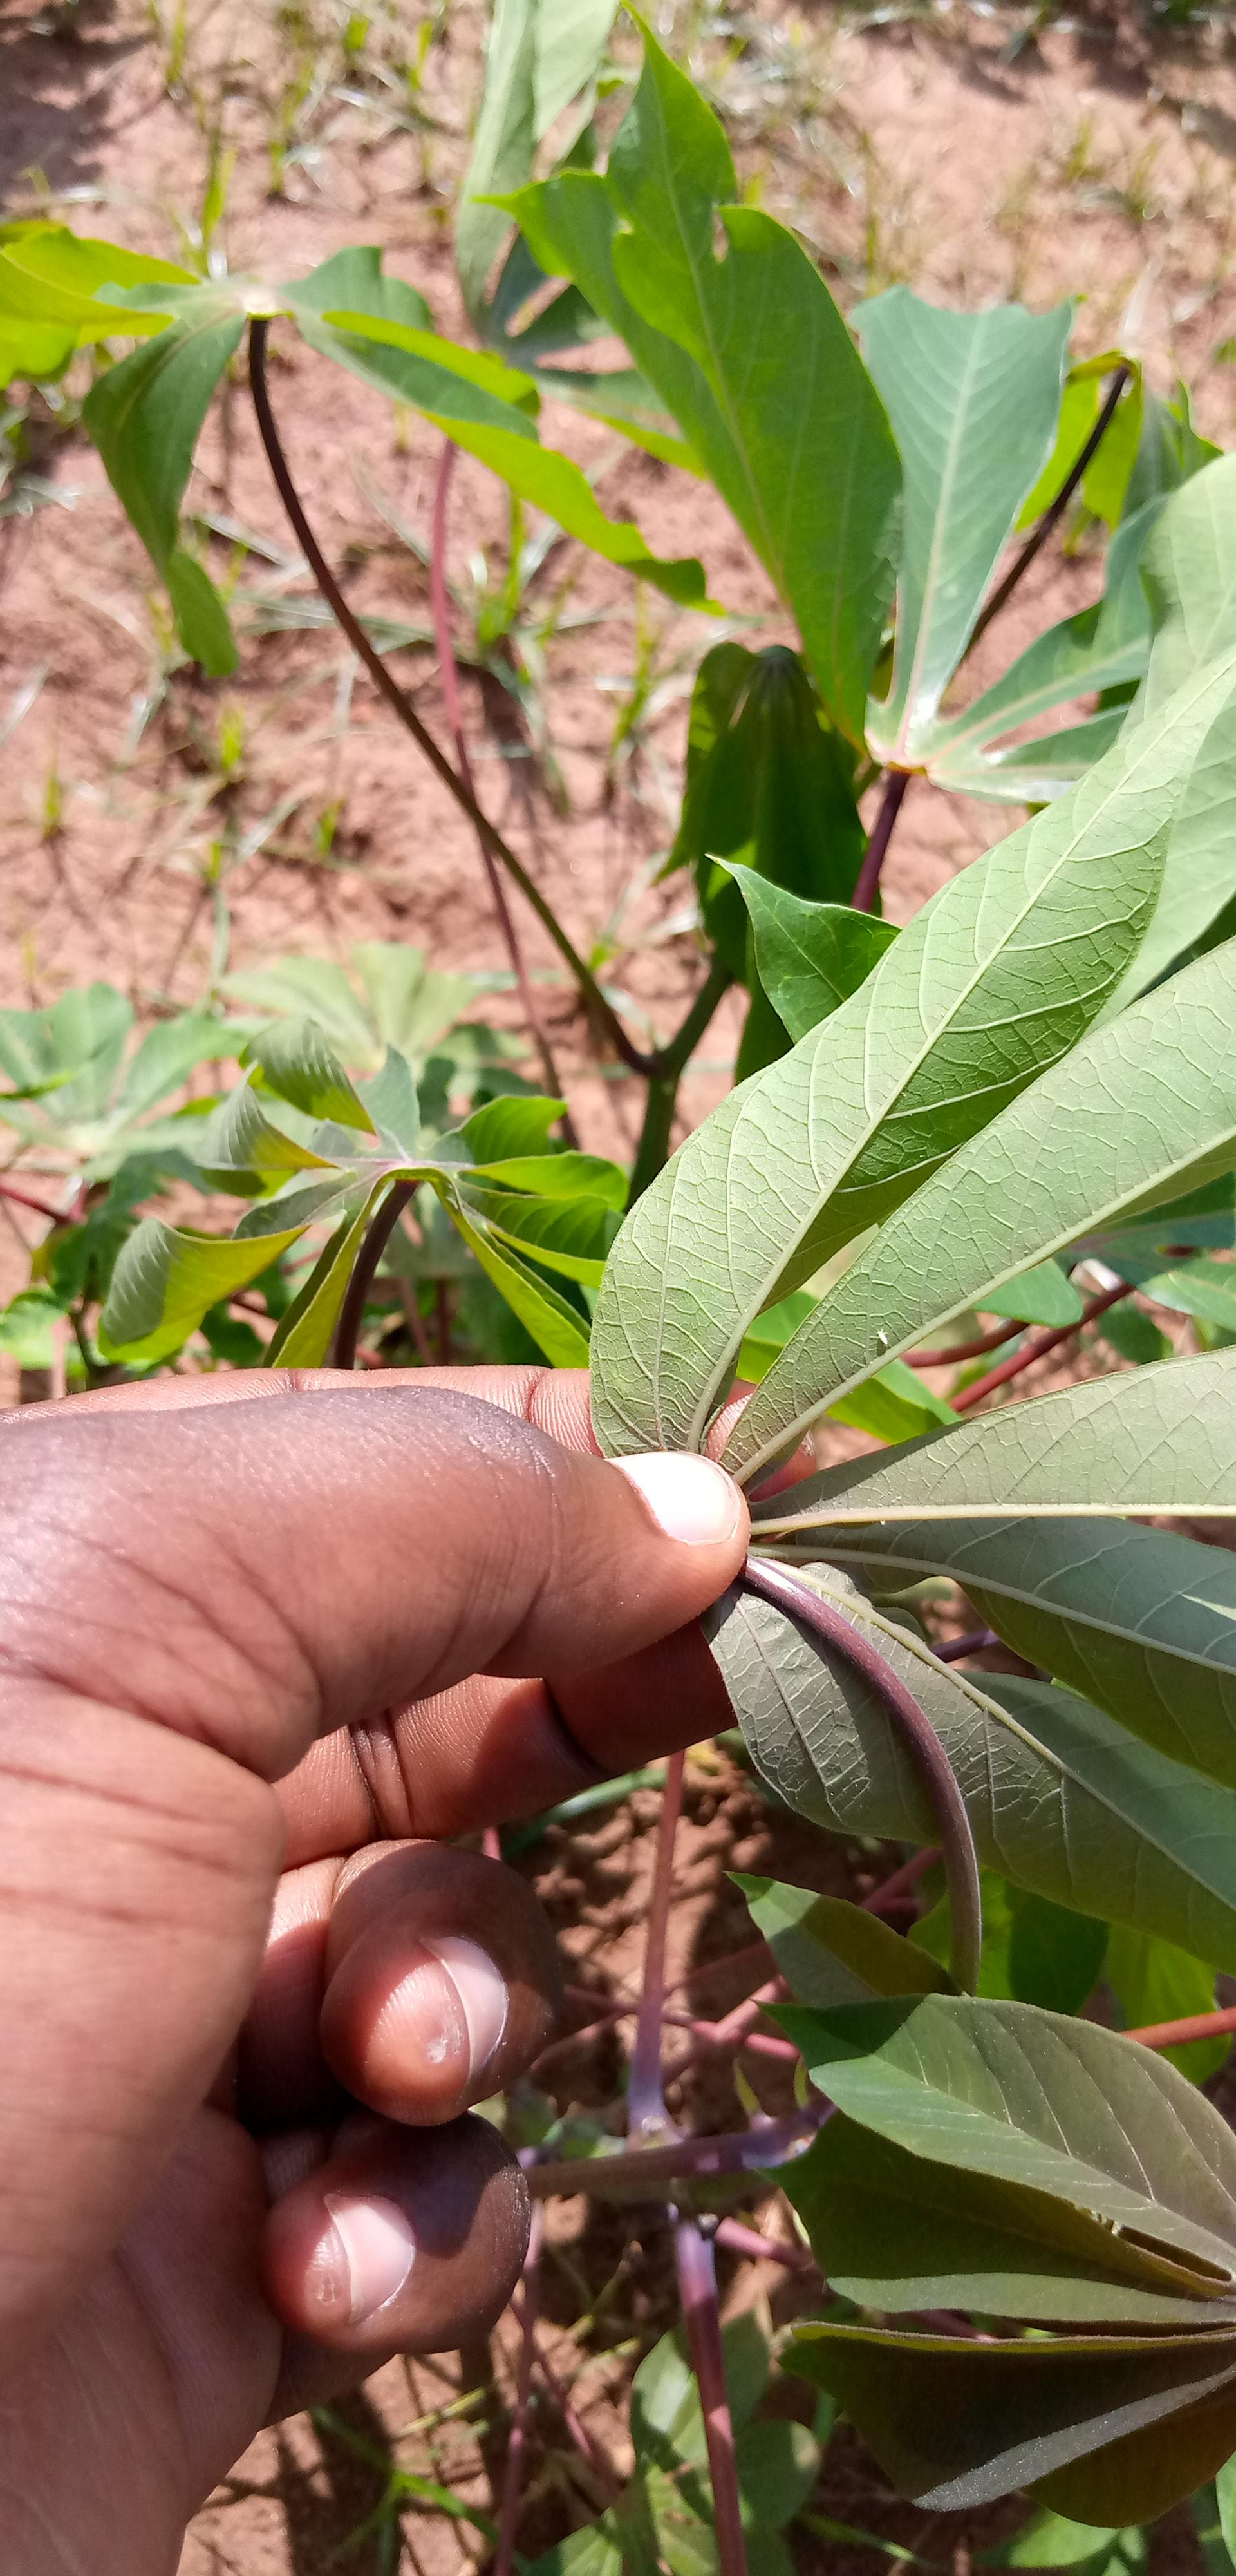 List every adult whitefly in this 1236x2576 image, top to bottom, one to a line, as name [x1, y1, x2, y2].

whitefly [872, 1326, 892, 1352]
whitefly [874, 1515, 888, 1534]